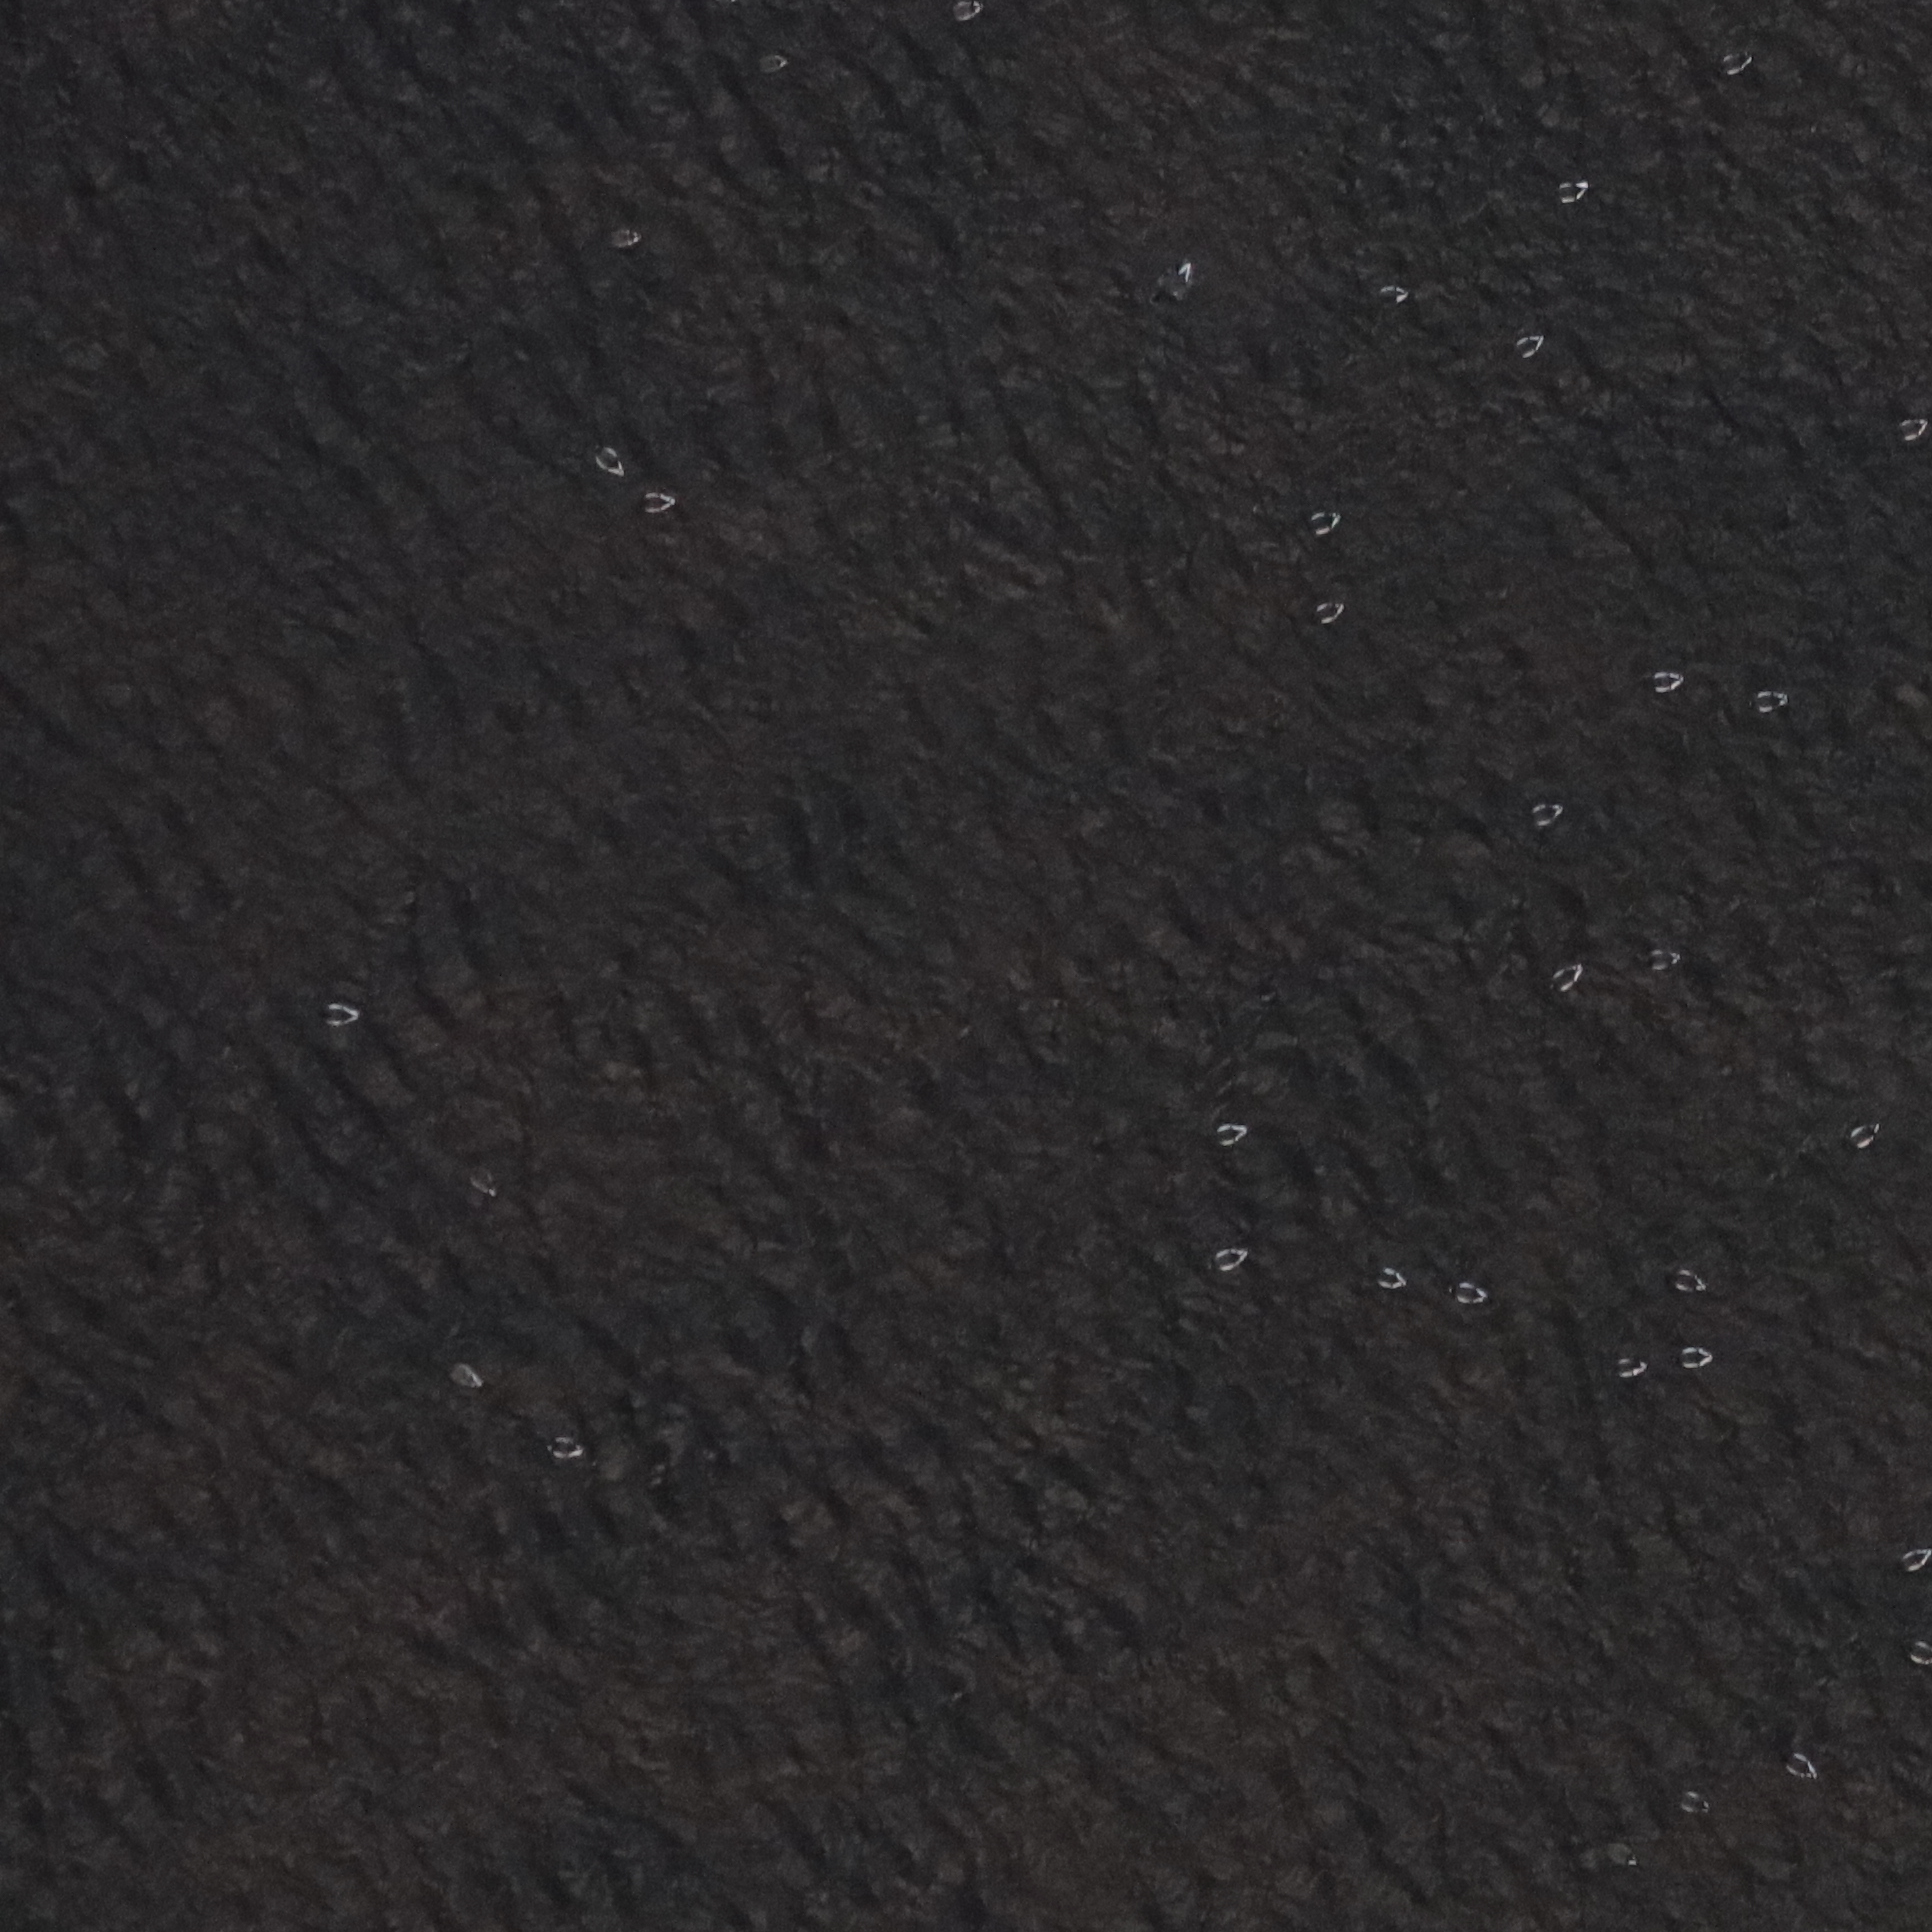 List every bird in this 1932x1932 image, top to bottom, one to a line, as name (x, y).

brant (966, 9)
brant (1733, 63)
brant (770, 65)
brant (1570, 193)
brant (625, 236)
brant (1175, 283)
brant (1391, 296)
brant (1527, 345)
brant (1911, 429)
brant (608, 460)
brant (656, 501)
brant (1322, 522)
brant (1328, 612)
brant (1666, 683)
brant (1767, 703)
brant (1547, 816)
brant (1662, 960)
brant (1566, 980)
brant (338, 1015)
brant (1230, 1133)
brant (1863, 1136)
brant (483, 1178)
brant (1227, 1259)
brant (1390, 1277)
brant (1686, 1281)
brant (1468, 1294)
brant (1691, 1357)
brant (1629, 1367)
brant (462, 1376)
brant (563, 1447)
brant (1917, 1560)
brant (1924, 1655)
brant (1799, 1765)
brant (1693, 1802)
brant (1620, 1855)